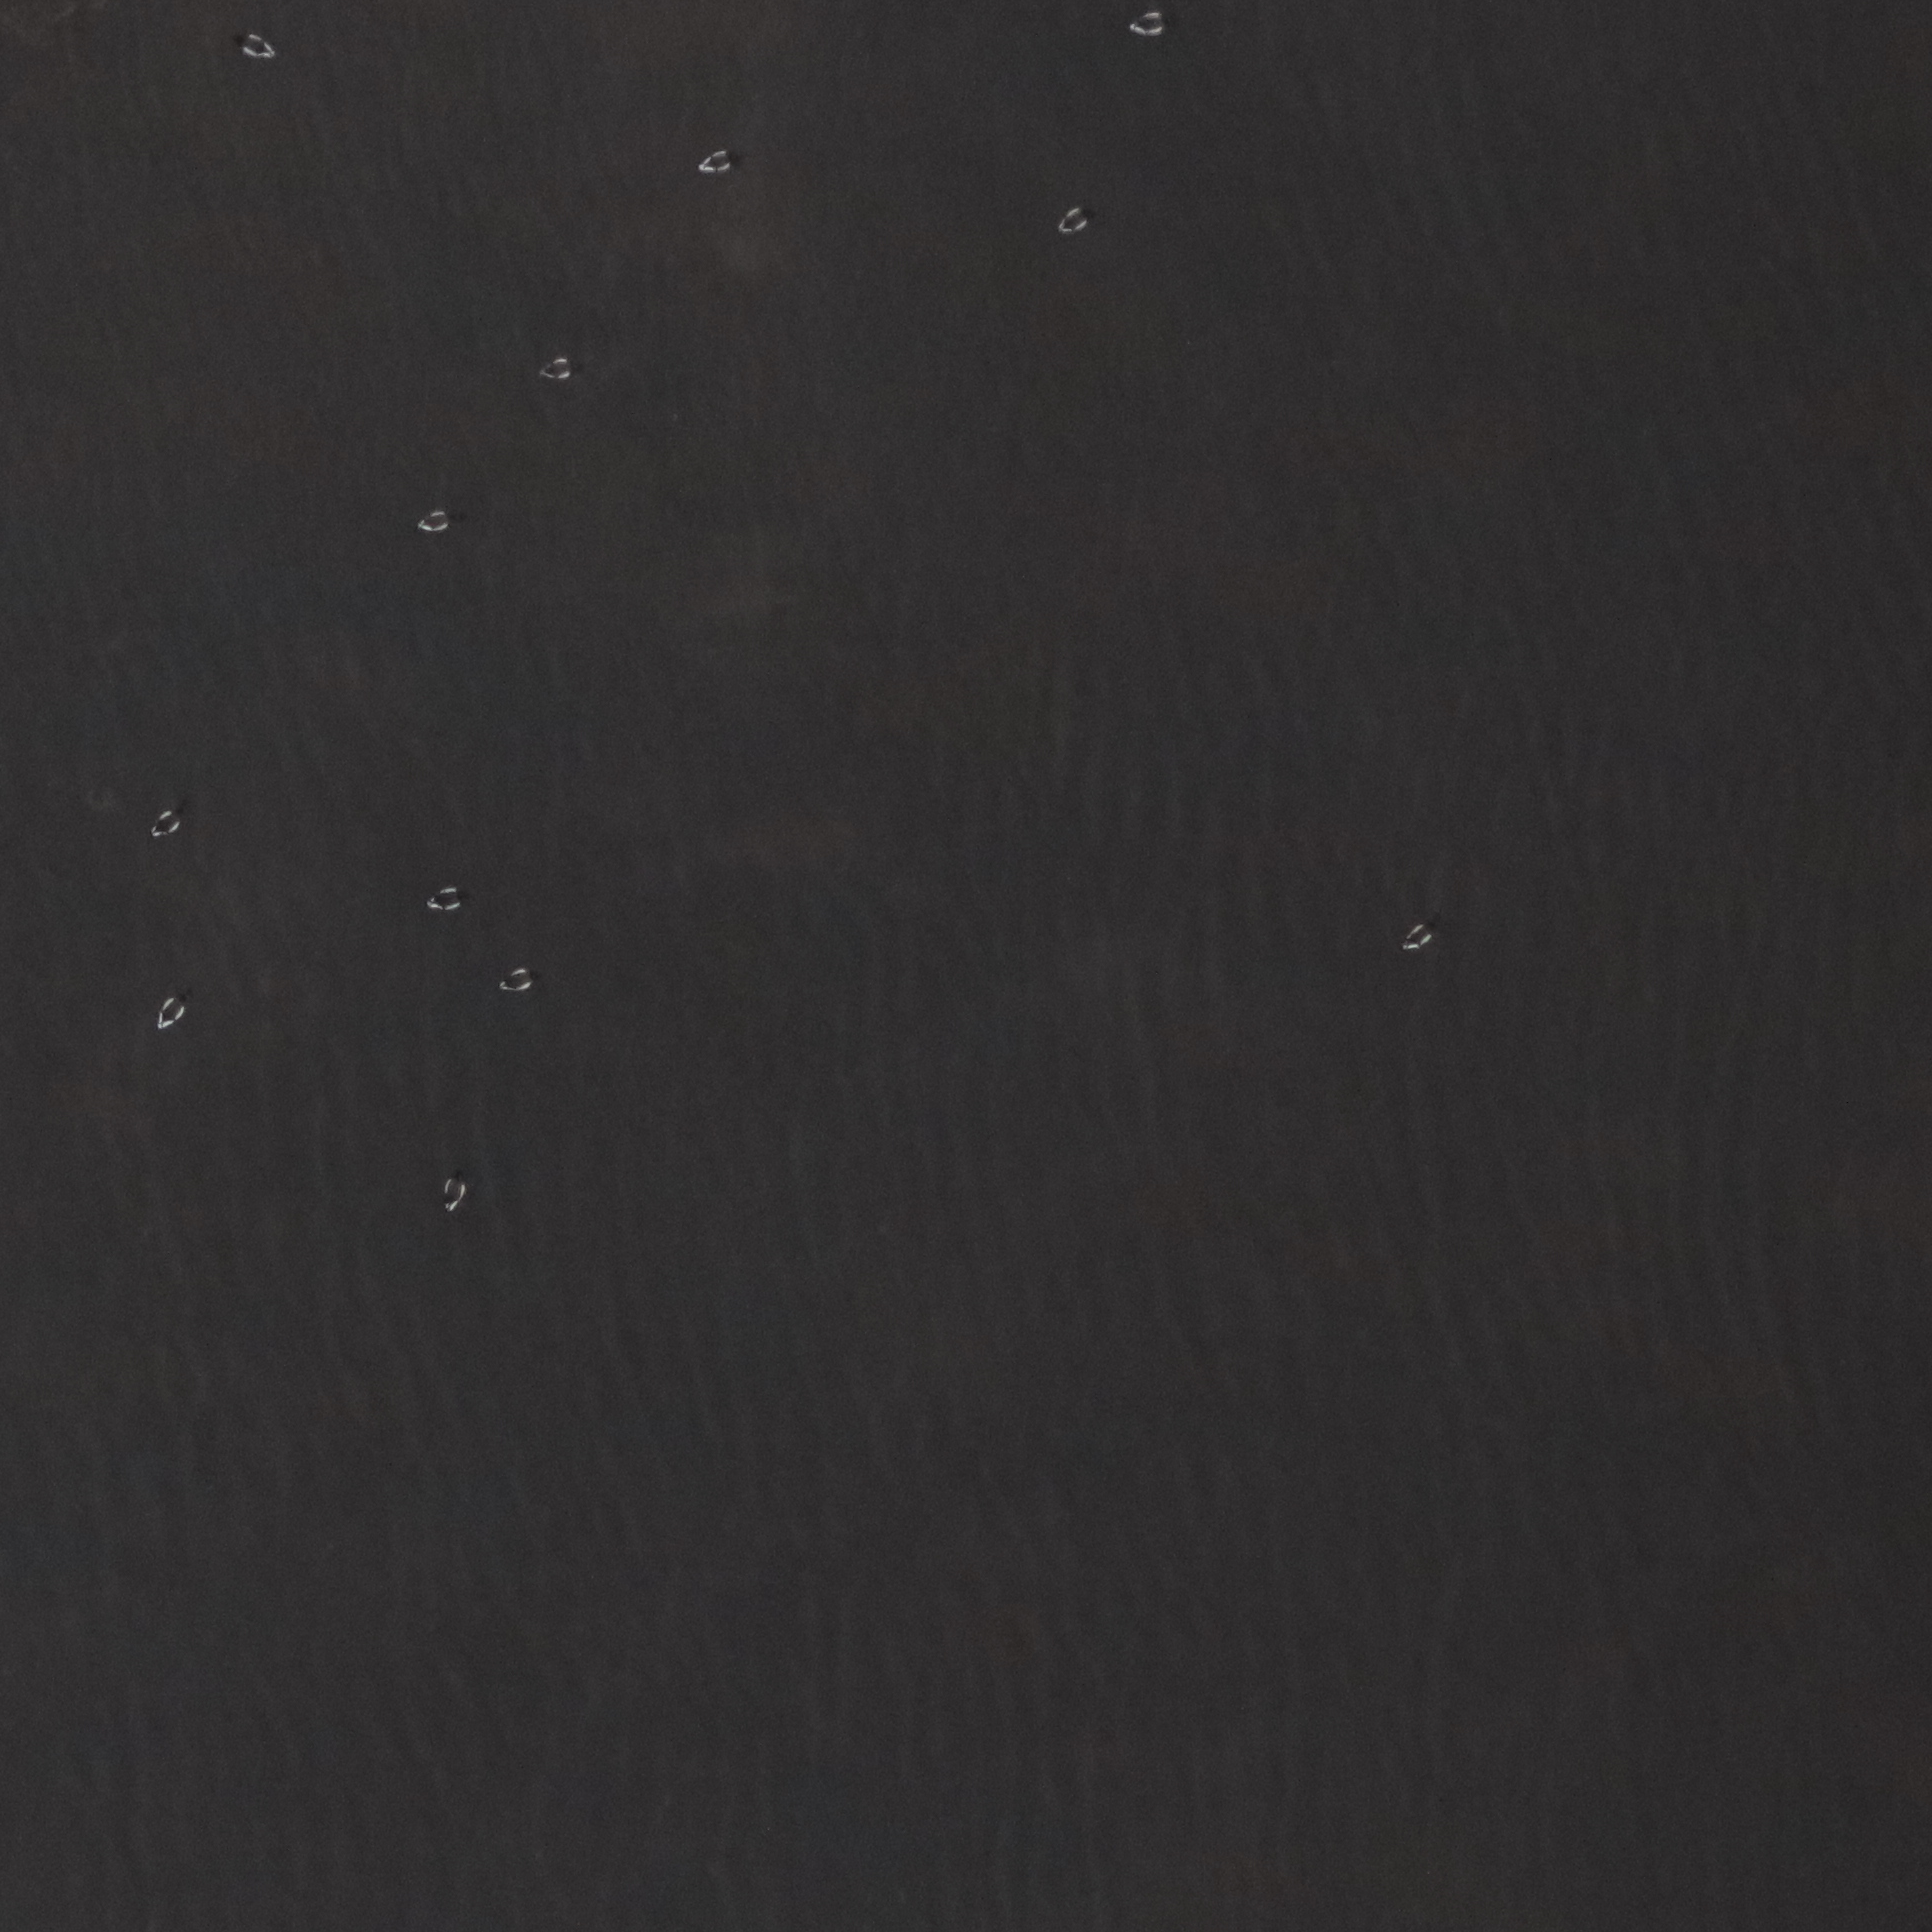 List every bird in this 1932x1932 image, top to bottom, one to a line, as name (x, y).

brant (1150, 25)
brant (255, 44)
brant (719, 161)
brant (1075, 220)
brant (558, 369)
brant (437, 520)
brant (168, 821)
brant (448, 899)
brant (1421, 934)
brant (518, 979)
brant (173, 1011)
brant (456, 1190)